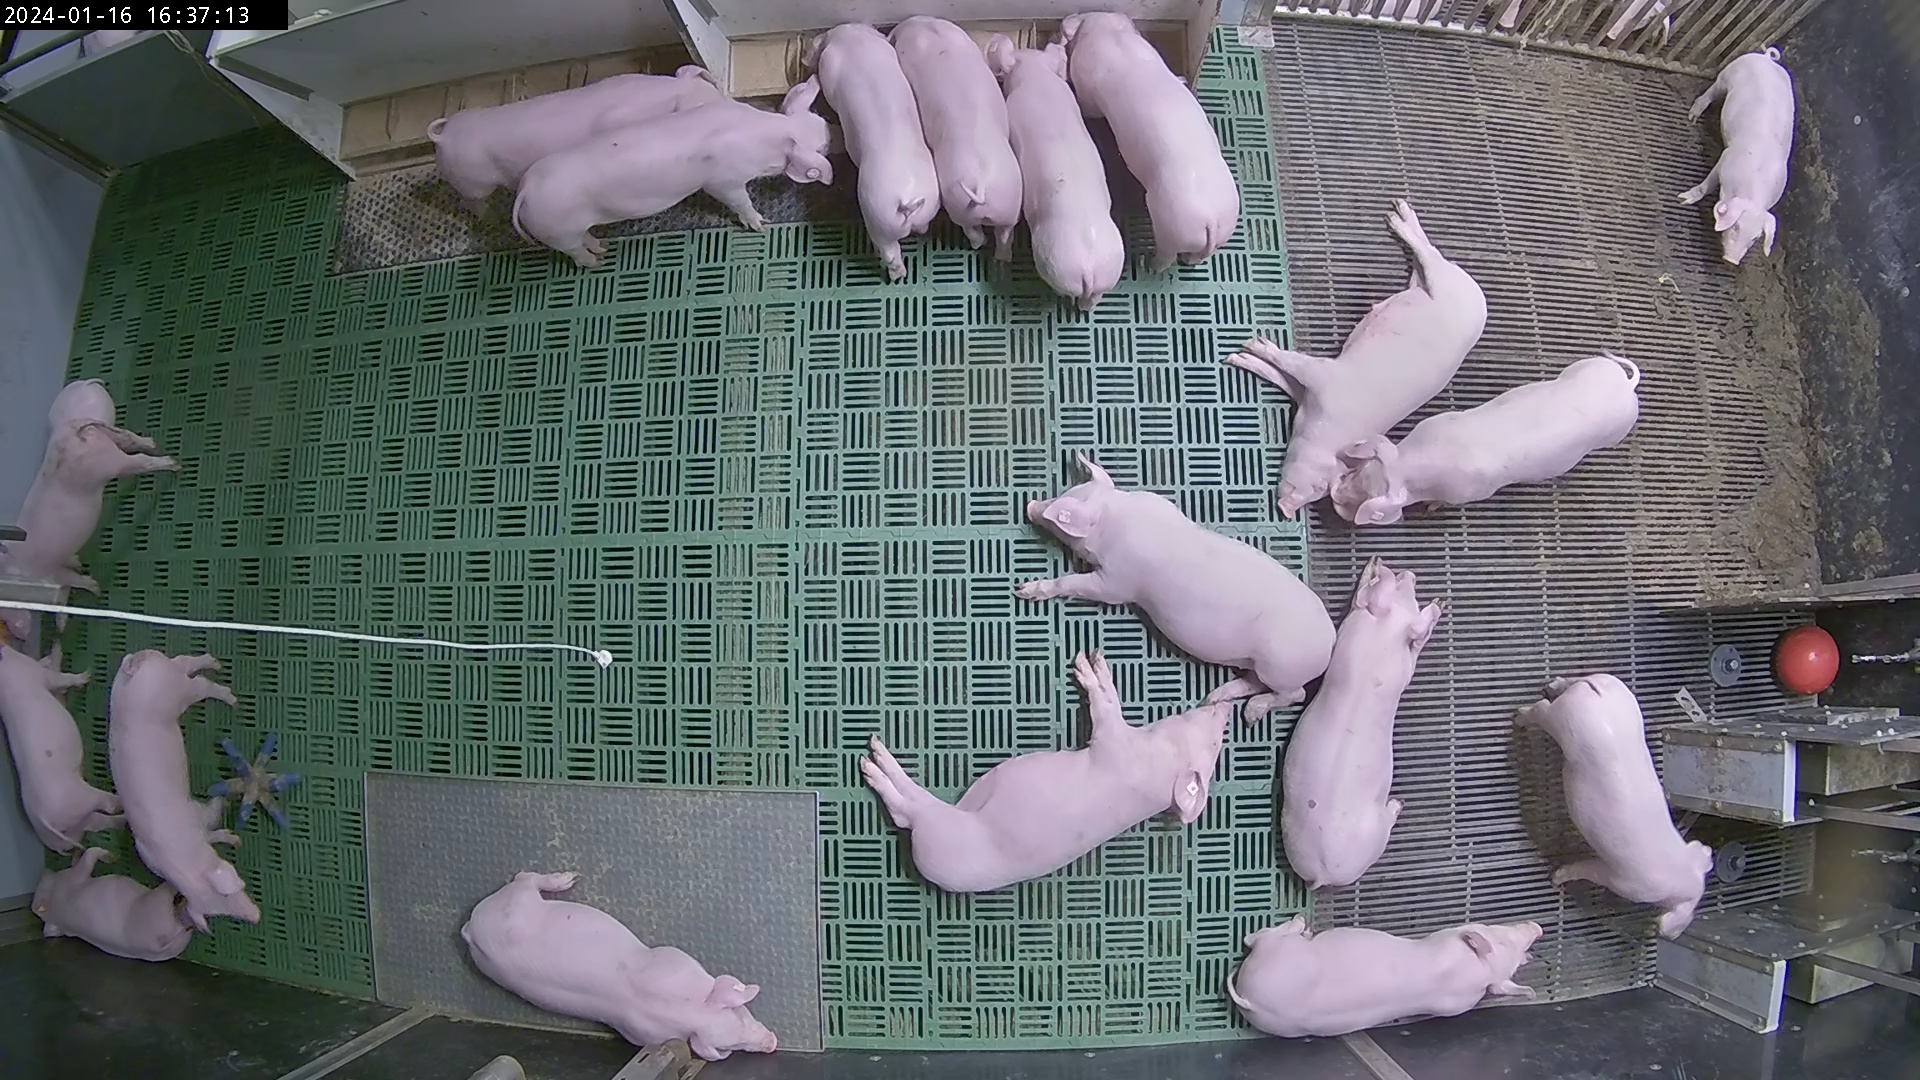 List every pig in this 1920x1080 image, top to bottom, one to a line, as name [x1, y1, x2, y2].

pig [1604, 1, 1669, 43]
pig [1050, 11, 1237, 273]
pig [885, 17, 1024, 265]
pig [800, 20, 941, 279]
pig [983, 34, 1123, 310]
pig [1675, 46, 1794, 267]
pig [429, 63, 723, 225]
pig [511, 72, 848, 271]
pig [1229, 197, 1490, 520]
pig [1329, 348, 1641, 527]
pig [16, 377, 116, 632]
pig [0, 416, 181, 640]
pig [1011, 450, 1337, 726]
pig [1280, 558, 1447, 892]
pig [20, 639, 86, 855]
pig [0, 644, 126, 851]
pig [859, 647, 1231, 896]
pig [109, 651, 265, 937]
pig [1512, 671, 1714, 942]
pig [29, 845, 197, 963]
pig [460, 869, 778, 1064]
pig [1222, 915, 1546, 1037]